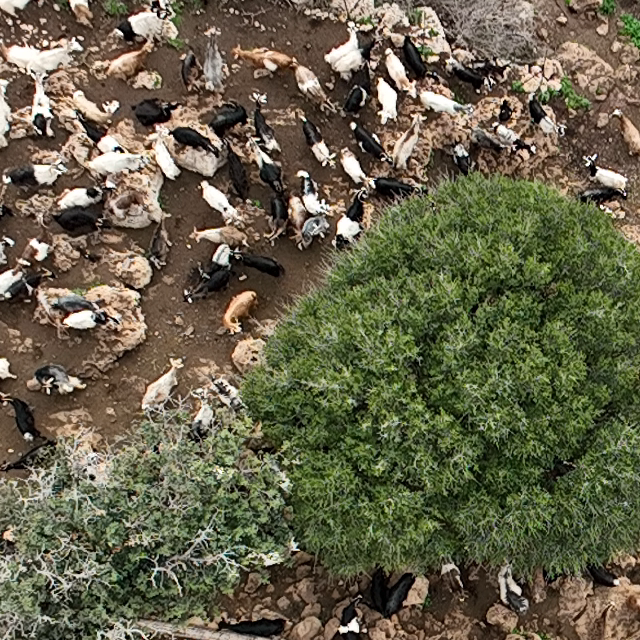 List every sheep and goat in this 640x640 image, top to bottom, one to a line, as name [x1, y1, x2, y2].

goat [0, 0, 29, 18]
goat [68, 0, 94, 29]
goat [149, 0, 174, 19]
goat [107, 11, 178, 40]
goat [325, 21, 357, 62]
goat [204, 25, 227, 93]
goat [404, 34, 428, 79]
goat [0, 37, 40, 71]
goat [27, 37, 81, 76]
goat [334, 37, 381, 72]
goat [107, 38, 154, 82]
goat [230, 42, 293, 71]
goat [340, 47, 379, 116]
goat [180, 49, 204, 95]
goat [383, 49, 418, 99]
goat [474, 57, 511, 84]
goat [292, 61, 337, 113]
goat [451, 62, 496, 94]
goat [29, 70, 55, 139]
goat [377, 77, 397, 124]
goat [0, 80, 12, 148]
goat [72, 90, 120, 124]
goat [249, 91, 281, 153]
goat [419, 91, 474, 117]
goat [526, 91, 567, 138]
goat [133, 98, 187, 127]
goat [212, 104, 247, 137]
goat [75, 107, 129, 155]
goat [609, 109, 639, 156]
goat [394, 113, 426, 170]
goat [299, 117, 337, 169]
goat [351, 121, 395, 164]
goat [491, 123, 537, 155]
goat [170, 124, 220, 160]
goat [153, 126, 180, 180]
goat [468, 128, 511, 160]
goat [244, 133, 285, 194]
goat [224, 142, 251, 206]
goat [452, 143, 472, 176]
goat [338, 145, 377, 189]
goat [582, 152, 628, 190]
goat [89, 155, 151, 177]
goat [2, 160, 68, 188]
goat [295, 169, 330, 215]
goat [376, 177, 428, 199]
goat [199, 180, 238, 221]
goat [58, 186, 101, 212]
goat [335, 186, 369, 250]
goat [109, 187, 153, 221]
goat [580, 187, 628, 206]
goat [289, 191, 306, 251]
goat [0, 195, 14, 219]
goat [264, 195, 289, 246]
goat [13, 210, 54, 274]
goat [58, 212, 112, 231]
goat [147, 213, 171, 265]
goat [302, 213, 327, 247]
goat [188, 224, 250, 247]
goat [0, 236, 15, 290]
goat [199, 244, 231, 282]
goat [234, 247, 285, 276]
goat [0, 258, 31, 300]
goat [5, 267, 54, 302]
goat [182, 269, 237, 301]
goat [35, 289, 69, 322]
goat [225, 291, 255, 335]
goat [52, 292, 106, 321]
goat [62, 309, 124, 329]
goat [0, 351, 17, 380]
goat [142, 357, 183, 414]
goat [33, 363, 88, 394]
goat [211, 378, 250, 414]
goat [189, 385, 217, 438]
goat [0, 390, 48, 442]
goat [0, 439, 66, 470]
goat [260, 539, 301, 566]
goat [439, 553, 469, 603]
goat [498, 560, 529, 617]
goat [584, 562, 621, 588]
goat [531, 563, 547, 604]
goat [370, 565, 390, 613]
goat [383, 572, 419, 619]
goat [339, 594, 363, 639]
goat [627, 594, 639, 616]
goat [592, 600, 617, 639]
goat [215, 617, 286, 636]
goat [609, 621, 639, 639]